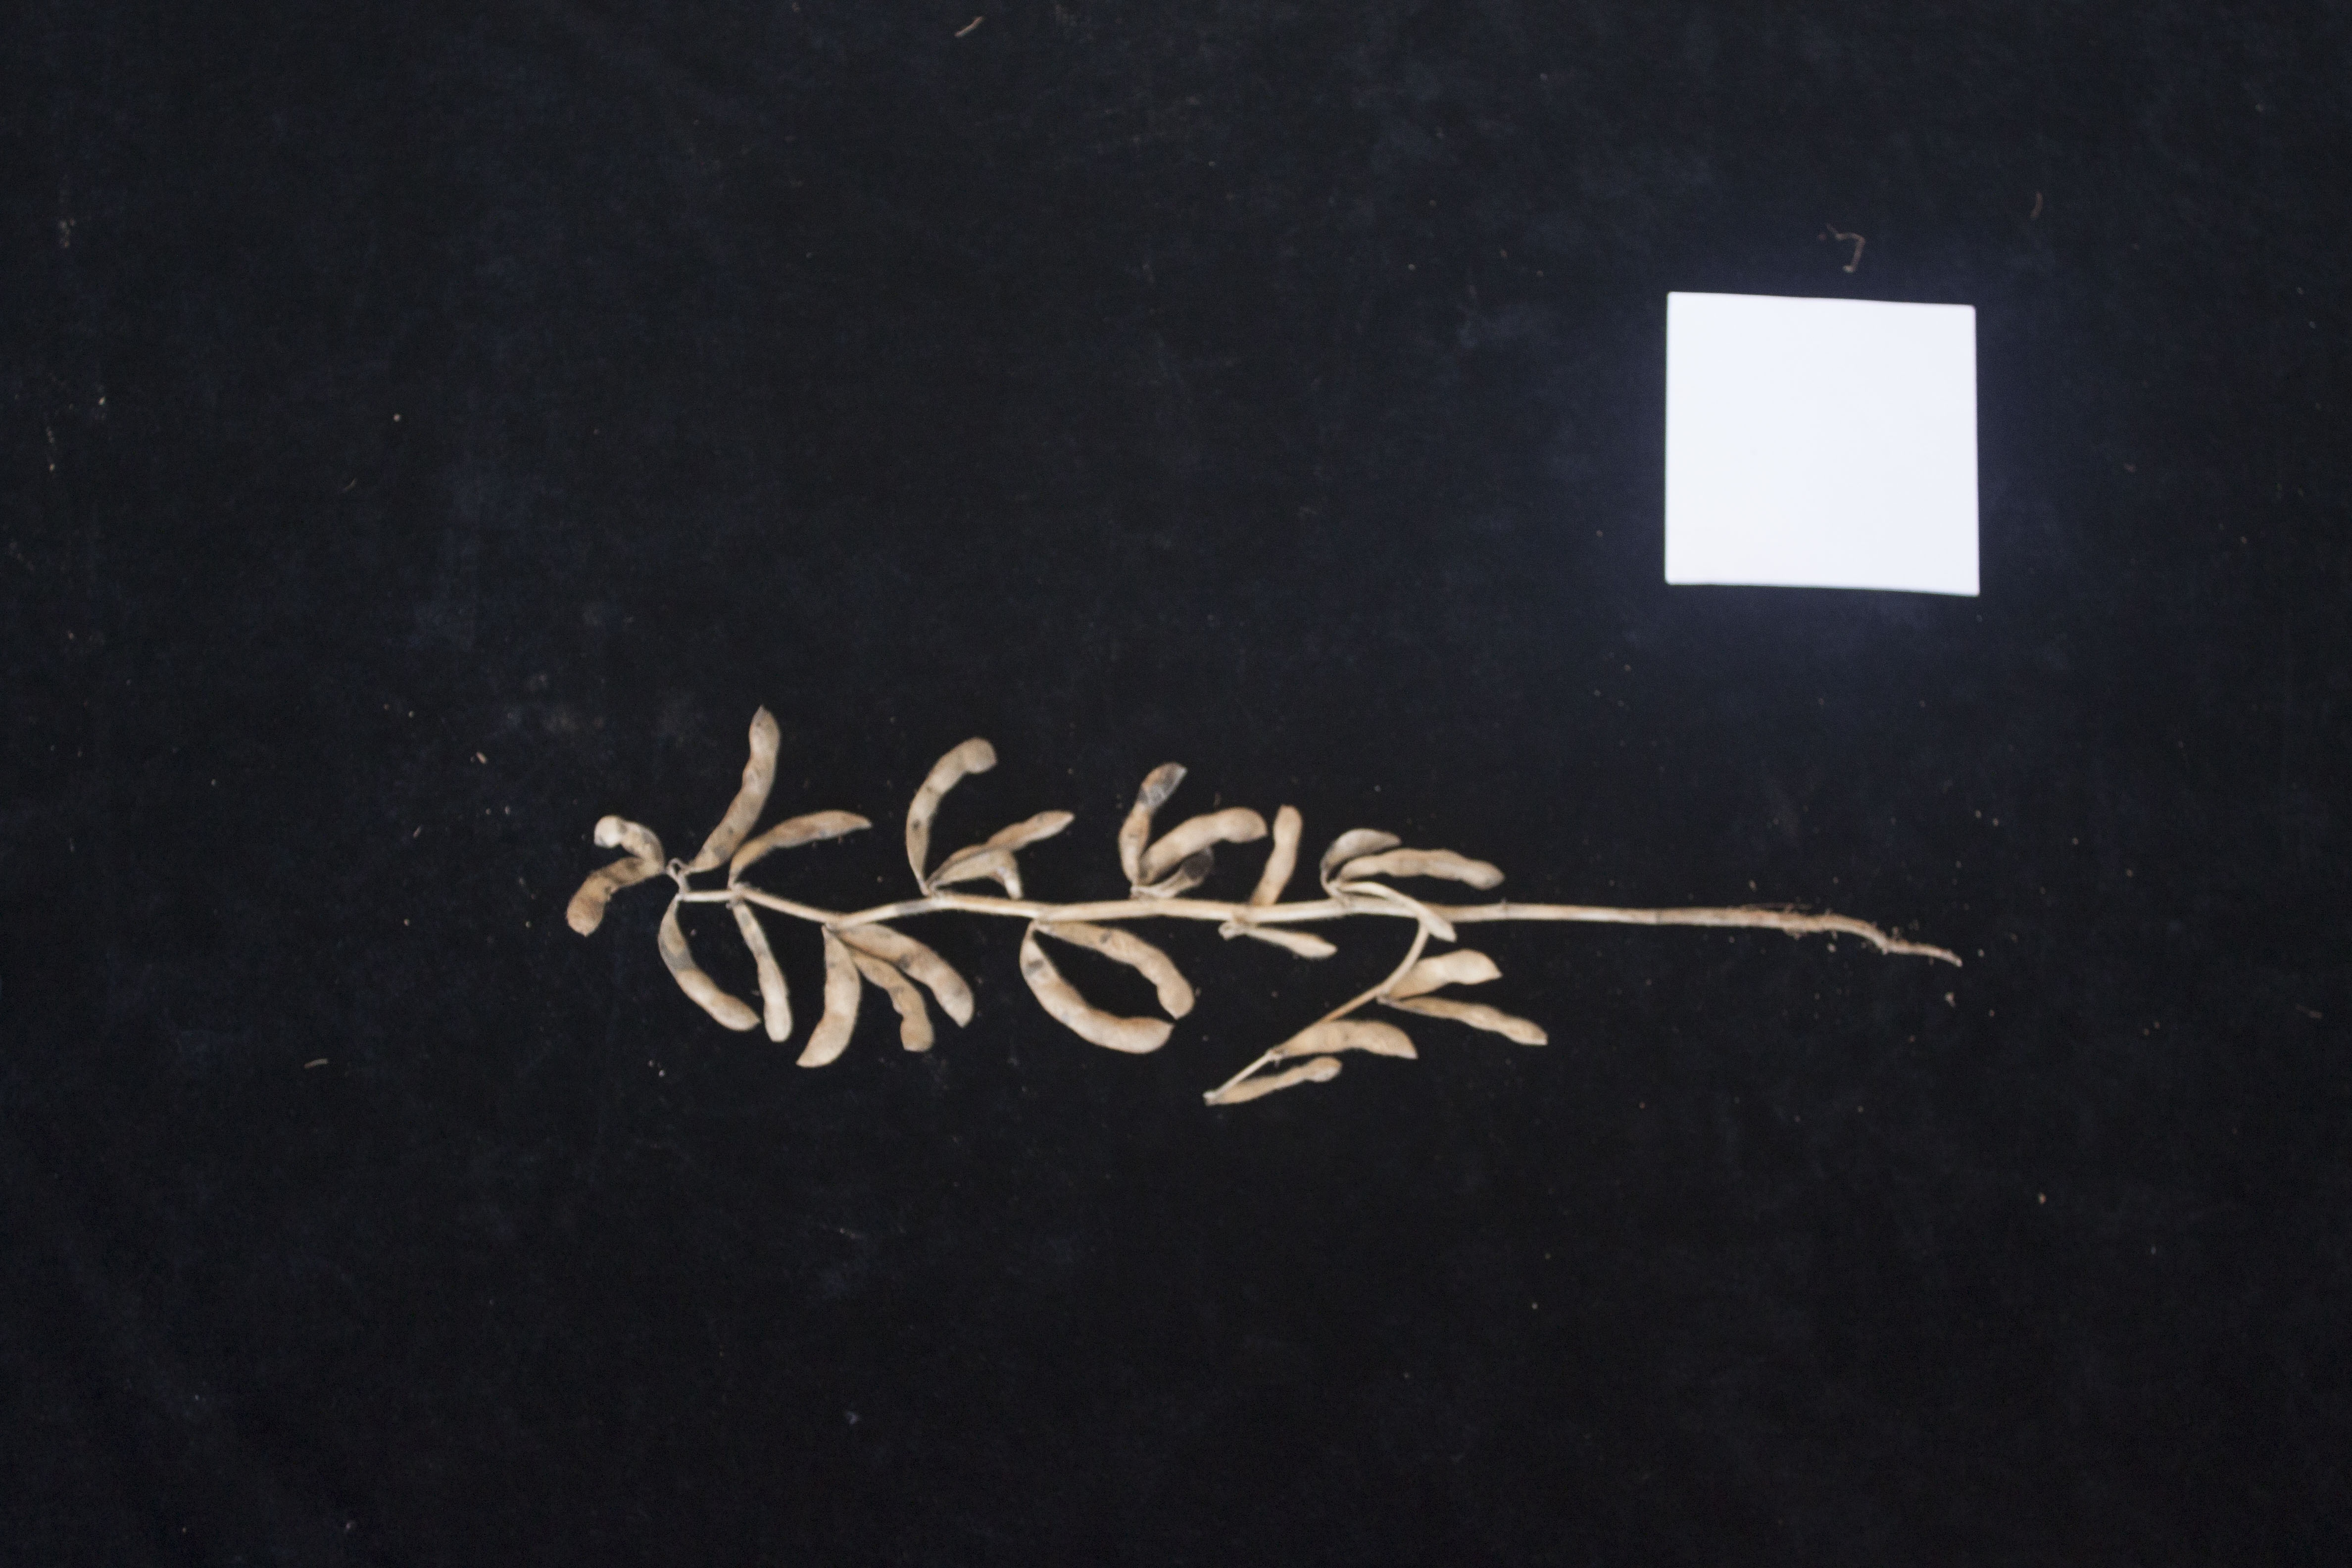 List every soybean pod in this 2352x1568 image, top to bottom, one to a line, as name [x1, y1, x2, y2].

soybean pod [681, 706, 779, 875]
soybean pod [905, 741, 994, 895]
soybean pod [1118, 764, 1186, 885]
soybean pod [1247, 805, 1303, 905]
soybean pod [1138, 809, 1267, 884]
soybean pod [729, 811, 870, 886]
soybean pod [929, 812, 1074, 882]
soybean pod [594, 818, 664, 873]
soybean pod [1320, 830, 1398, 888]
soybean pod [1135, 847, 1212, 900]
soybean pod [931, 850, 1023, 901]
soybean pod [1335, 850, 1503, 890]
soybean pod [564, 860, 660, 939]
soybean pod [1339, 882, 1456, 942]
soybean pod [659, 897, 760, 1032]
soybean pod [735, 902, 791, 1043]
soybean pod [1032, 922, 1192, 1019]
soybean pod [1219, 925, 1337, 958]
soybean pod [835, 926, 972, 1028]
soybean pod [797, 927, 860, 1066]
soybean pod [1020, 927, 1173, 1055]
soybean pod [849, 948, 934, 1053]
soybean pod [1385, 952, 1502, 999]
soybean pod [1385, 999, 1546, 1047]
soybean pod [1271, 1024, 1416, 1060]
soybean pod [1215, 1059, 1340, 1105]